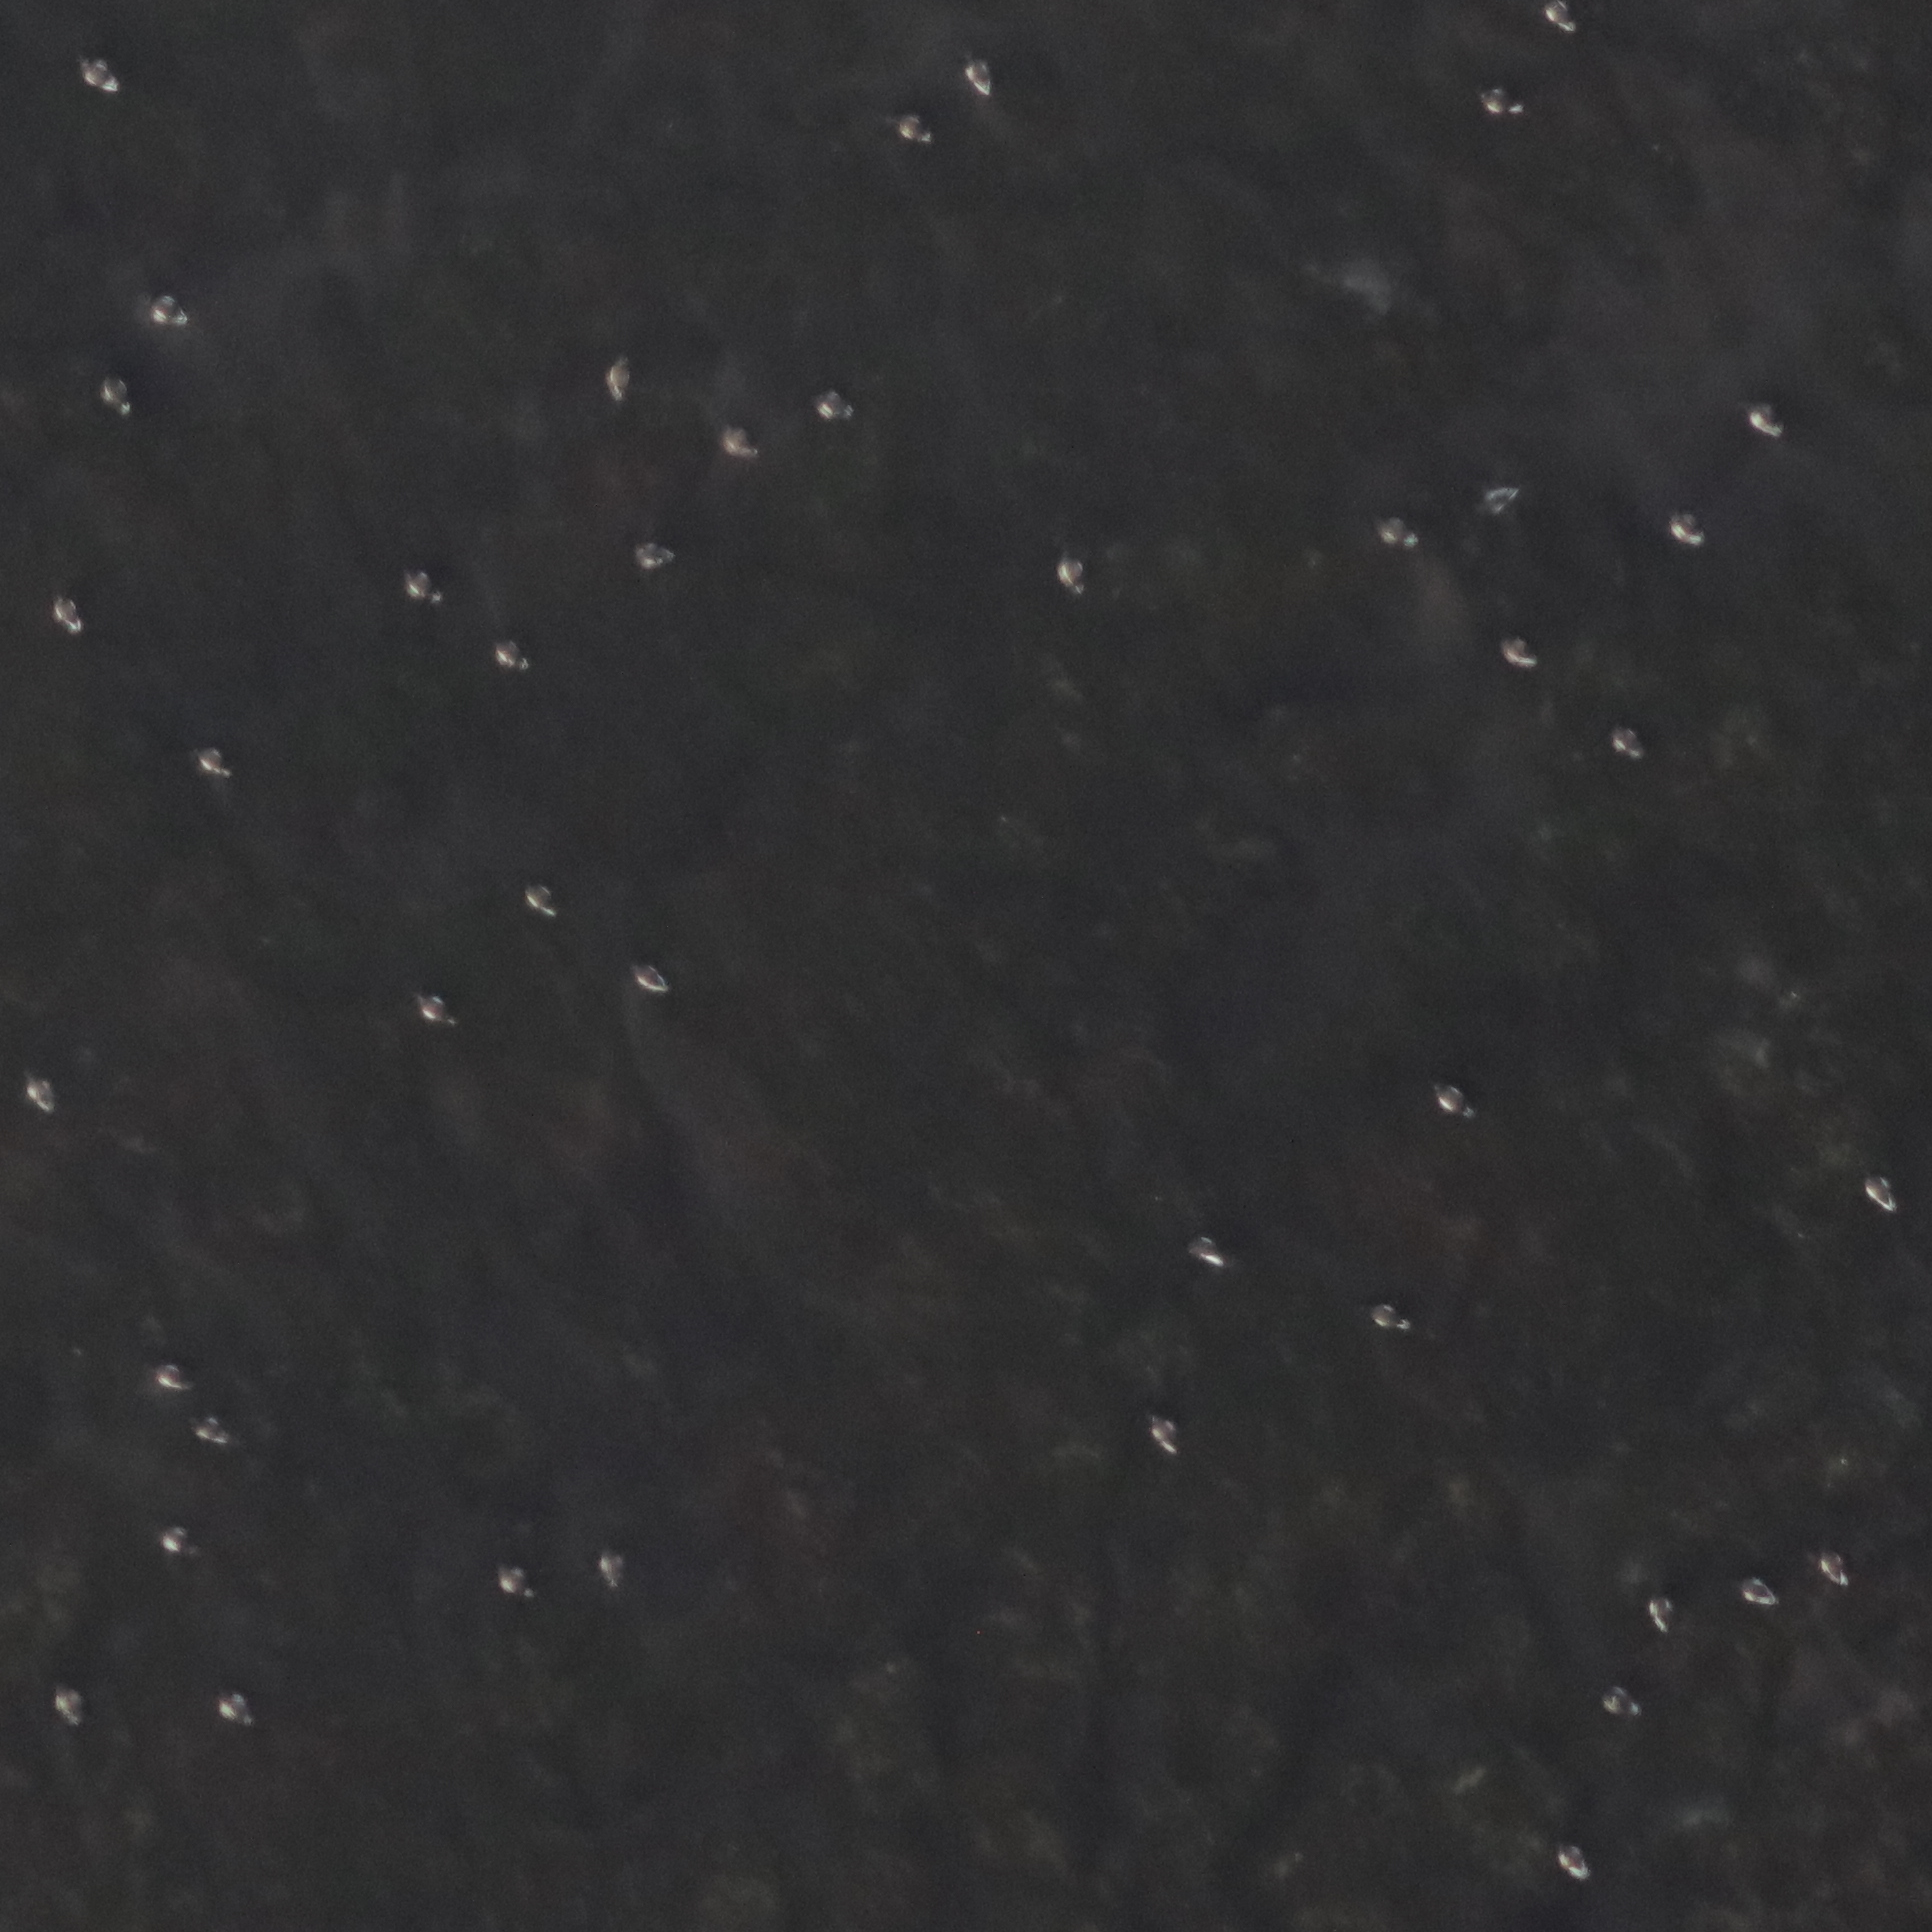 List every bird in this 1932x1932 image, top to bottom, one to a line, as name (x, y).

brant (1560, 12)
brant (100, 75)
brant (979, 75)
brant (1498, 100)
brant (913, 127)
brant (170, 312)
brant (620, 378)
brant (115, 390)
brant (832, 405)
brant (1766, 425)
brant (1497, 499)
brant (1687, 526)
brant (1395, 531)
brant (652, 556)
brant (1072, 571)
brant (422, 585)
brant (67, 612)
brant (1519, 649)
brant (509, 655)
brant (1630, 742)
brant (212, 759)
brant (541, 898)
brant (648, 977)
brant (433, 1007)
brant (40, 1091)
brant (1450, 1098)
brant (1880, 1190)
brant (1208, 1251)
brant (1386, 1316)
brant (174, 1375)
brant (210, 1428)
brant (1165, 1435)
brant (177, 1541)
brant (1832, 1566)
brant (609, 1567)
brant (517, 1582)
brant (1758, 1591)
brant (1661, 1610)
brant (1619, 1701)
brant (72, 1705)
brant (234, 1709)
brant (1572, 1860)